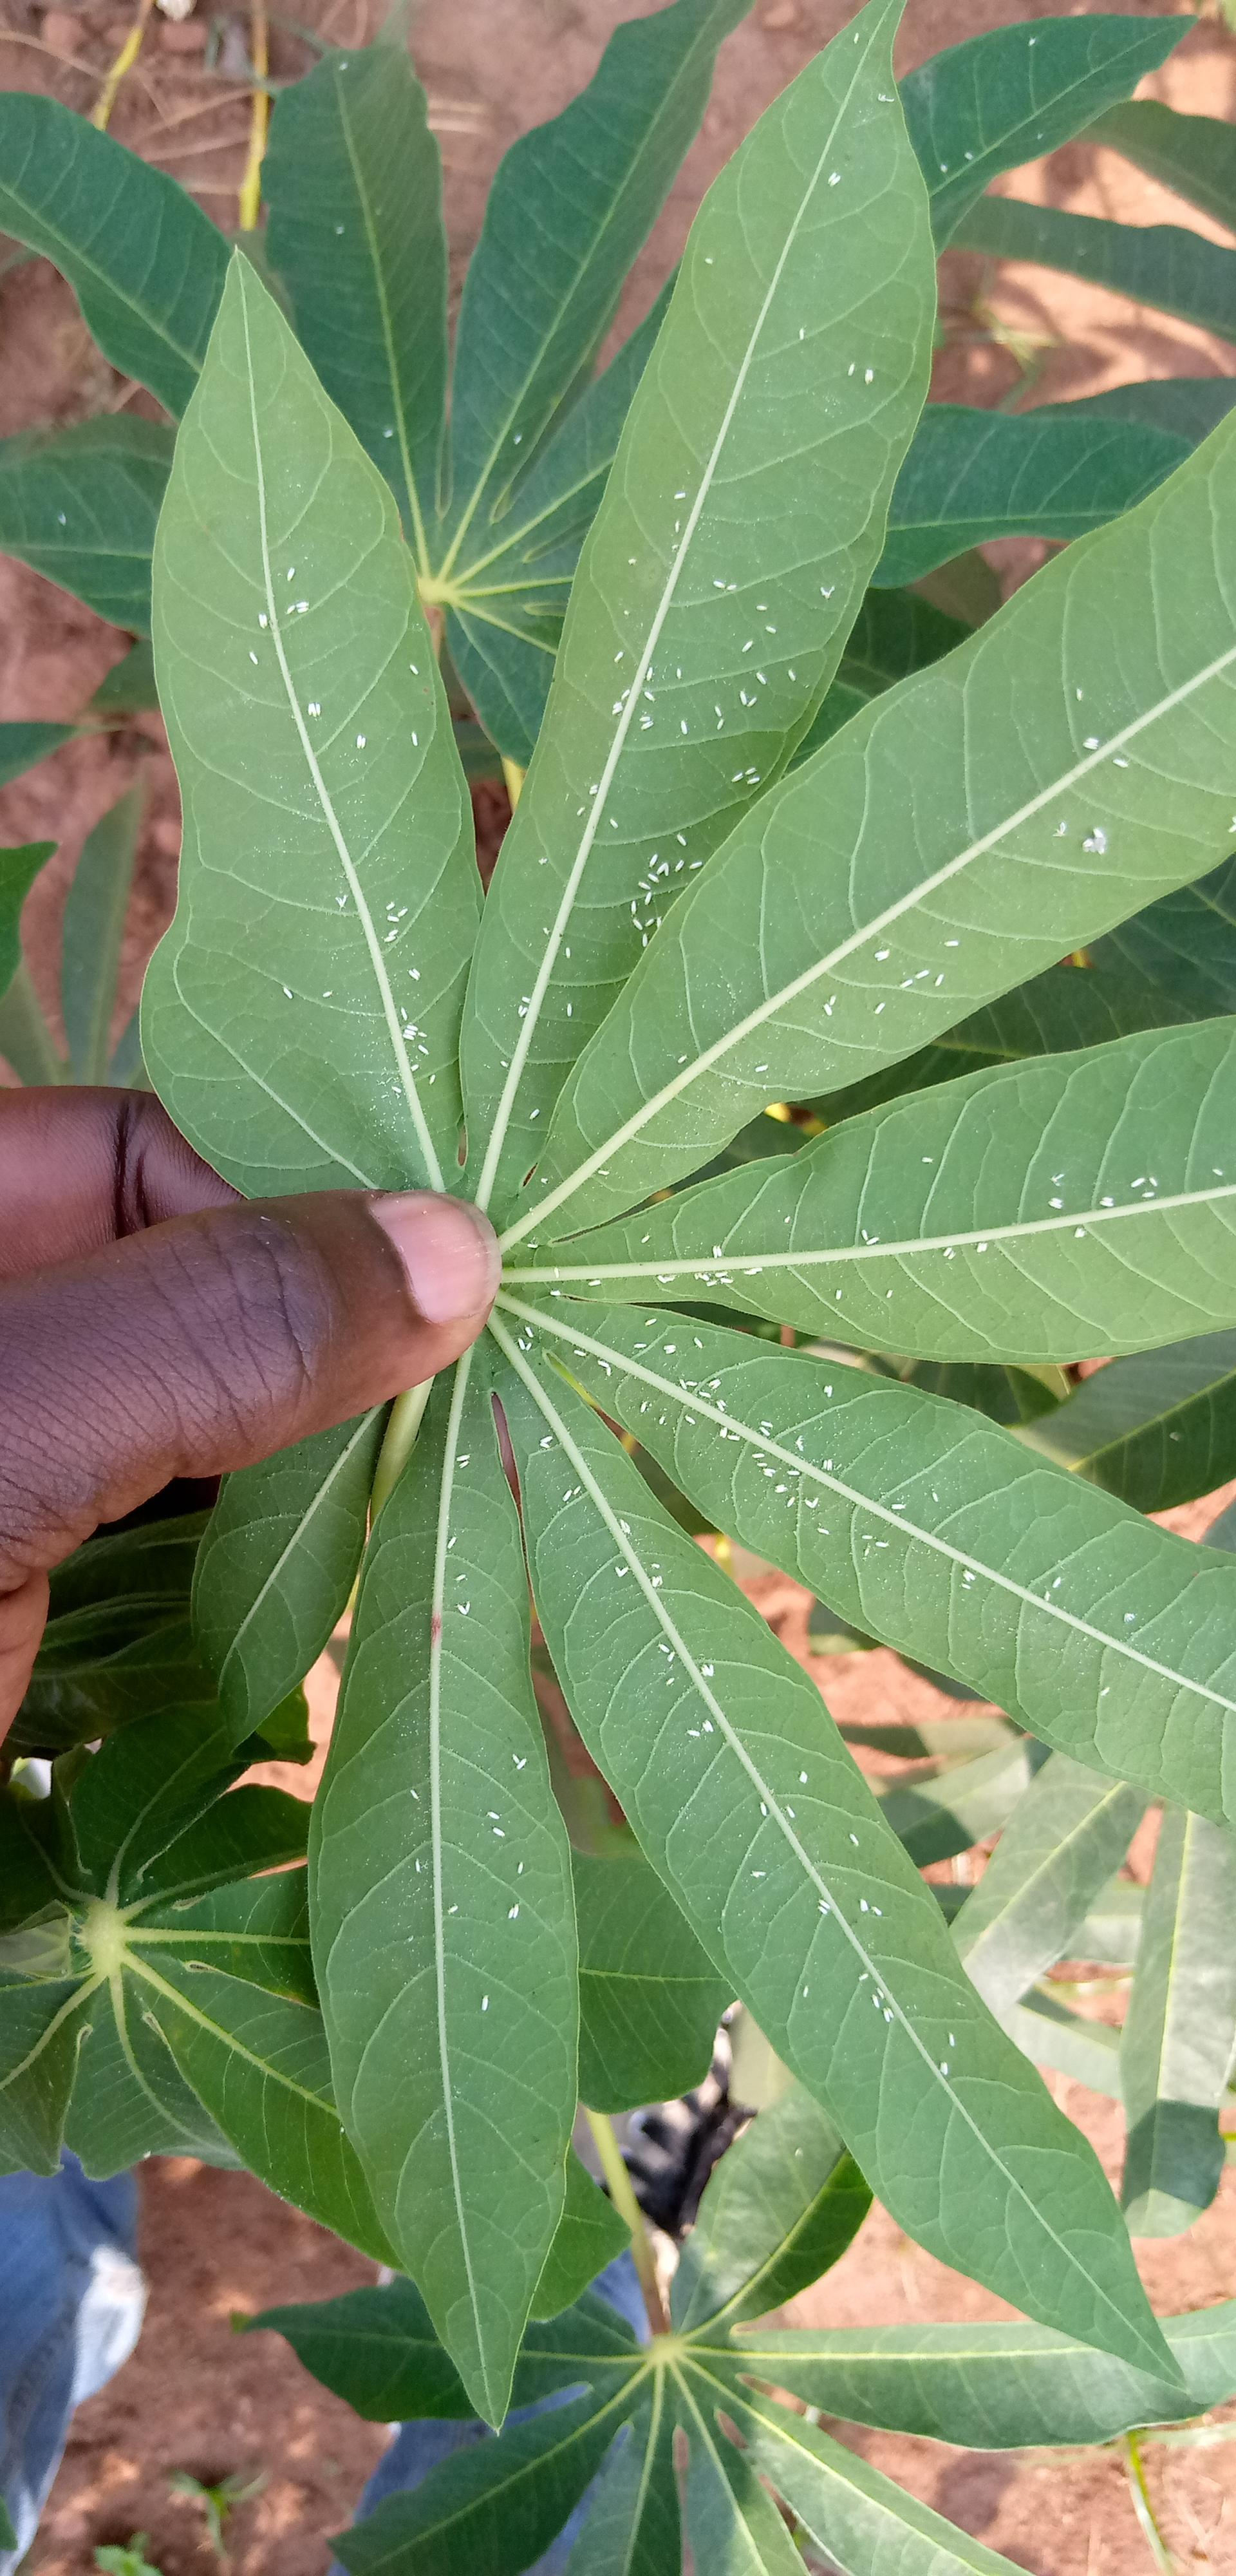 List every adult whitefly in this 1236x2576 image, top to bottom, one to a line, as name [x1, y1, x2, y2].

whitefly [852, 29, 861, 47]
whitefly [1026, 35, 1039, 50]
whitefly [876, 91, 896, 107]
whitefly [961, 151, 976, 162]
whitefly [938, 162, 950, 174]
whitefly [826, 169, 843, 187]
whitefly [702, 256, 714, 266]
whitefly [798, 325, 807, 343]
whitefly [846, 361, 856, 377]
whitefly [863, 366, 876, 386]
whitefly [671, 491, 688, 501]
whitefly [56, 512, 68, 527]
whitefly [673, 520, 680, 535]
whitefly [626, 555, 638, 568]
whitefly [285, 565, 296, 582]
whitefly [711, 577, 726, 591]
whitefly [819, 583, 836, 603]
whitefly [295, 600, 312, 614]
whitefly [283, 604, 296, 616]
whitefly [754, 604, 770, 612]
whitefly [256, 612, 270, 629]
whitefly [764, 623, 778, 636]
whitefly [740, 639, 756, 654]
whitefly [612, 649, 628, 663]
whitefly [248, 651, 259, 666]
whitefly [407, 663, 420, 676]
whitefly [646, 665, 653, 684]
whitefly [675, 667, 684, 681]
whitefly [787, 668, 798, 683]
whitefly [754, 670, 768, 687]
whitefly [1074, 685, 1085, 704]
whitefly [739, 688, 747, 706]
whitefly [619, 689, 633, 701]
whitefly [642, 690, 656, 702]
whitefly [748, 695, 759, 710]
whitefly [305, 701, 315, 717]
whitefly [314, 701, 324, 717]
whitefly [611, 701, 626, 715]
whitefly [713, 705, 723, 717]
whitefly [637, 715, 653, 722]
whitefly [716, 717, 726, 731]
whitefly [679, 719, 689, 735]
whitefly [639, 721, 656, 731]
whitefly [409, 730, 421, 748]
whitefly [354, 734, 368, 751]
whitefly [1081, 734, 1101, 752]
whitefly [1110, 755, 1132, 770]
whitefly [744, 767, 758, 775]
whitefly [730, 772, 744, 784]
whitefly [746, 777, 761, 786]
whitefly [587, 782, 599, 797]
whitefly [576, 806, 587, 817]
whitefly [608, 817, 621, 831]
whitefly [1049, 818, 1067, 842]
whitefly [1082, 825, 1108, 857]
whitefly [675, 833, 688, 848]
whitefly [647, 851, 659, 869]
whitefly [536, 856, 549, 866]
whitefly [673, 858, 686, 873]
whitefly [688, 860, 705, 871]
whitefly [656, 862, 669, 878]
whitefly [637, 880, 651, 891]
whitefly [643, 891, 653, 906]
whitefly [334, 892, 350, 911]
whitefly [630, 899, 638, 916]
whitefly [383, 900, 396, 911]
whitefly [397, 907, 411, 918]
whitefly [655, 914, 662, 931]
whitefly [385, 914, 402, 923]
whitefly [631, 916, 643, 932]
whitefly [644, 916, 655, 927]
whitefly [539, 926, 552, 934]
whitefly [386, 928, 401, 937]
whitefly [641, 932, 648, 949]
whitefly [382, 936, 399, 943]
whitefly [942, 936, 960, 950]
whitefly [564, 945, 574, 960]
whitefly [872, 947, 893, 963]
whitefly [406, 967, 423, 981]
whitefly [913, 969, 931, 978]
whitefly [933, 972, 945, 988]
whitefly [899, 979, 915, 990]
whitefly [281, 986, 294, 1001]
whitefly [321, 990, 335, 999]
whitefly [829, 994, 838, 1007]
whitefly [520, 996, 532, 1005]
whitefly [873, 1000, 886, 1016]
whitefly [565, 1001, 574, 1019]
whitefly [822, 1003, 834, 1018]
whitefly [517, 1004, 530, 1018]
whitefly [399, 1005, 409, 1021]
whitefly [402, 1023, 418, 1036]
whitefly [417, 1030, 428, 1039]
whitefly [400, 1032, 415, 1041]
whitefly [417, 1043, 429, 1056]
whitefly [676, 1052, 688, 1065]
whitefly [499, 1059, 510, 1069]
whitefly [409, 1063, 421, 1073]
whitefly [753, 1063, 770, 1074]
whitefly [428, 1073, 438, 1085]
whitefly [390, 1084, 402, 1095]
whitefly [529, 1107, 541, 1121]
whitefly [920, 1155, 936, 1166]
whitefly [1210, 1166, 1226, 1178]
whitefly [597, 1168, 610, 1177]
whitefly [1049, 1171, 1066, 1186]
whitefly [1147, 1175, 1161, 1188]
whitefly [1128, 1175, 1146, 1188]
whitefly [539, 1176, 551, 1186]
whitefly [1139, 1191, 1156, 1201]
whitefly [1098, 1193, 1115, 1209]
whitefly [1047, 1197, 1063, 1210]
whitefly [782, 1214, 795, 1225]
whitefly [1072, 1226, 1087, 1240]
whitefly [859, 1227, 869, 1242]
whitefly [639, 1234, 651, 1245]
whitefly [866, 1235, 881, 1245]
whitefly [975, 1240, 990, 1254]
whitefly [525, 1242, 539, 1249]
whitefly [711, 1244, 724, 1260]
whitefly [942, 1246, 959, 1260]
whitefly [552, 1265, 563, 1279]
whitefly [742, 1267, 765, 1277]
whitefly [713, 1270, 729, 1278]
whitefly [693, 1271, 711, 1281]
whitefly [657, 1274, 678, 1285]
whitefly [587, 1277, 601, 1287]
whitefly [718, 1277, 735, 1285]
whitefly [705, 1280, 718, 1287]
whitefly [834, 1287, 843, 1302]
whitefly [885, 1287, 897, 1301]
whitefly [547, 1289, 563, 1297]
whitefly [644, 1316, 657, 1327]
whitefly [523, 1325, 536, 1338]
whitefly [691, 1336, 704, 1350]
whitefly [517, 1336, 525, 1351]
whitefly [632, 1340, 647, 1351]
whitefly [525, 1341, 532, 1351]
whitefly [661, 1343, 678, 1356]
whitefly [572, 1348, 587, 1357]
whitefly [595, 1357, 610, 1368]
whitefly [606, 1366, 612, 1378]
whitefly [677, 1376, 686, 1391]
whitefly [707, 1378, 722, 1390]
whitefly [686, 1379, 697, 1387]
whitefly [822, 1383, 834, 1398]
whitefly [697, 1390, 713, 1399]
whitefly [714, 1398, 727, 1413]
whitefly [638, 1399, 649, 1414]
whitefly [684, 1413, 697, 1426]
whitefly [657, 1414, 666, 1426]
whitefly [759, 1421, 777, 1427]
whitefly [718, 1425, 727, 1441]
whitefly [758, 1426, 771, 1437]
whitefly [794, 1433, 807, 1453]
whitefly [726, 1434, 742, 1442]
whitefly [539, 1435, 554, 1449]
whitefly [750, 1451, 767, 1459]
whitefly [454, 1454, 471, 1461]
whitefly [821, 1457, 833, 1472]
whitefly [458, 1460, 472, 1470]
whitefly [754, 1461, 769, 1468]
whitefly [761, 1466, 777, 1477]
whitefly [785, 1468, 802, 1477]
whitefly [773, 1482, 789, 1493]
whitefly [573, 1484, 585, 1497]
whitefly [562, 1488, 572, 1503]
whitefly [931, 1490, 939, 1504]
whitefly [785, 1495, 796, 1508]
whitefly [803, 1495, 820, 1509]
whitefly [890, 1502, 908, 1511]
whitefly [619, 1517, 632, 1535]
whitefly [814, 1526, 830, 1537]
whitefly [859, 1532, 874, 1541]
whitefly [445, 1535, 460, 1549]
whitefly [874, 1540, 890, 1548]
whitefly [861, 1547, 870, 1558]
whitefly [648, 1561, 662, 1570]
whitefly [612, 1564, 630, 1578]
whitefly [961, 1567, 976, 1583]
whitefly [453, 1572, 469, 1582]
whitefly [650, 1574, 664, 1589]
whitefly [1051, 1575, 1062, 1589]
whitefly [959, 1580, 971, 1592]
whitefly [1043, 1589, 1051, 1602]
whitefly [455, 1600, 472, 1618]
whitefly [1122, 1609, 1138, 1625]
whitefly [657, 1642, 670, 1654]
whitefly [666, 1650, 677, 1663]
whitefly [698, 1660, 716, 1678]
whitefly [665, 1673, 677, 1688]
whitefly [1098, 1684, 1113, 1698]
whitefly [700, 1717, 716, 1734]
whitefly [684, 1728, 701, 1739]
whitefly [510, 1752, 527, 1771]
whitefly [798, 1769, 809, 1785]
whitefly [409, 1788, 420, 1800]
whitefly [758, 1801, 769, 1816]
whitefly [785, 1804, 797, 1819]
whitefly [486, 1810, 501, 1820]
whitefly [491, 1825, 507, 1838]
whitefly [847, 1832, 862, 1848]
whitefly [413, 1857, 423, 1874]
whitefly [516, 1859, 525, 1875]
whitefly [750, 1869, 769, 1878]
whitefly [858, 1896, 870, 1913]
whitefly [816, 1897, 833, 1916]
whitefly [506, 1902, 522, 1921]
whitefly [446, 1904, 460, 1915]
whitefly [870, 1904, 883, 1917]
whitefly [857, 1971, 870, 1981]
whitefly [801, 1984, 809, 1999]
whitefly [875, 1985, 886, 2000]
whitefly [480, 1993, 491, 2013]
whitefly [869, 1993, 879, 2009]
whitefly [881, 2004, 895, 2023]
whitefly [946, 2030, 957, 2047]
whitefly [938, 2061, 949, 2076]